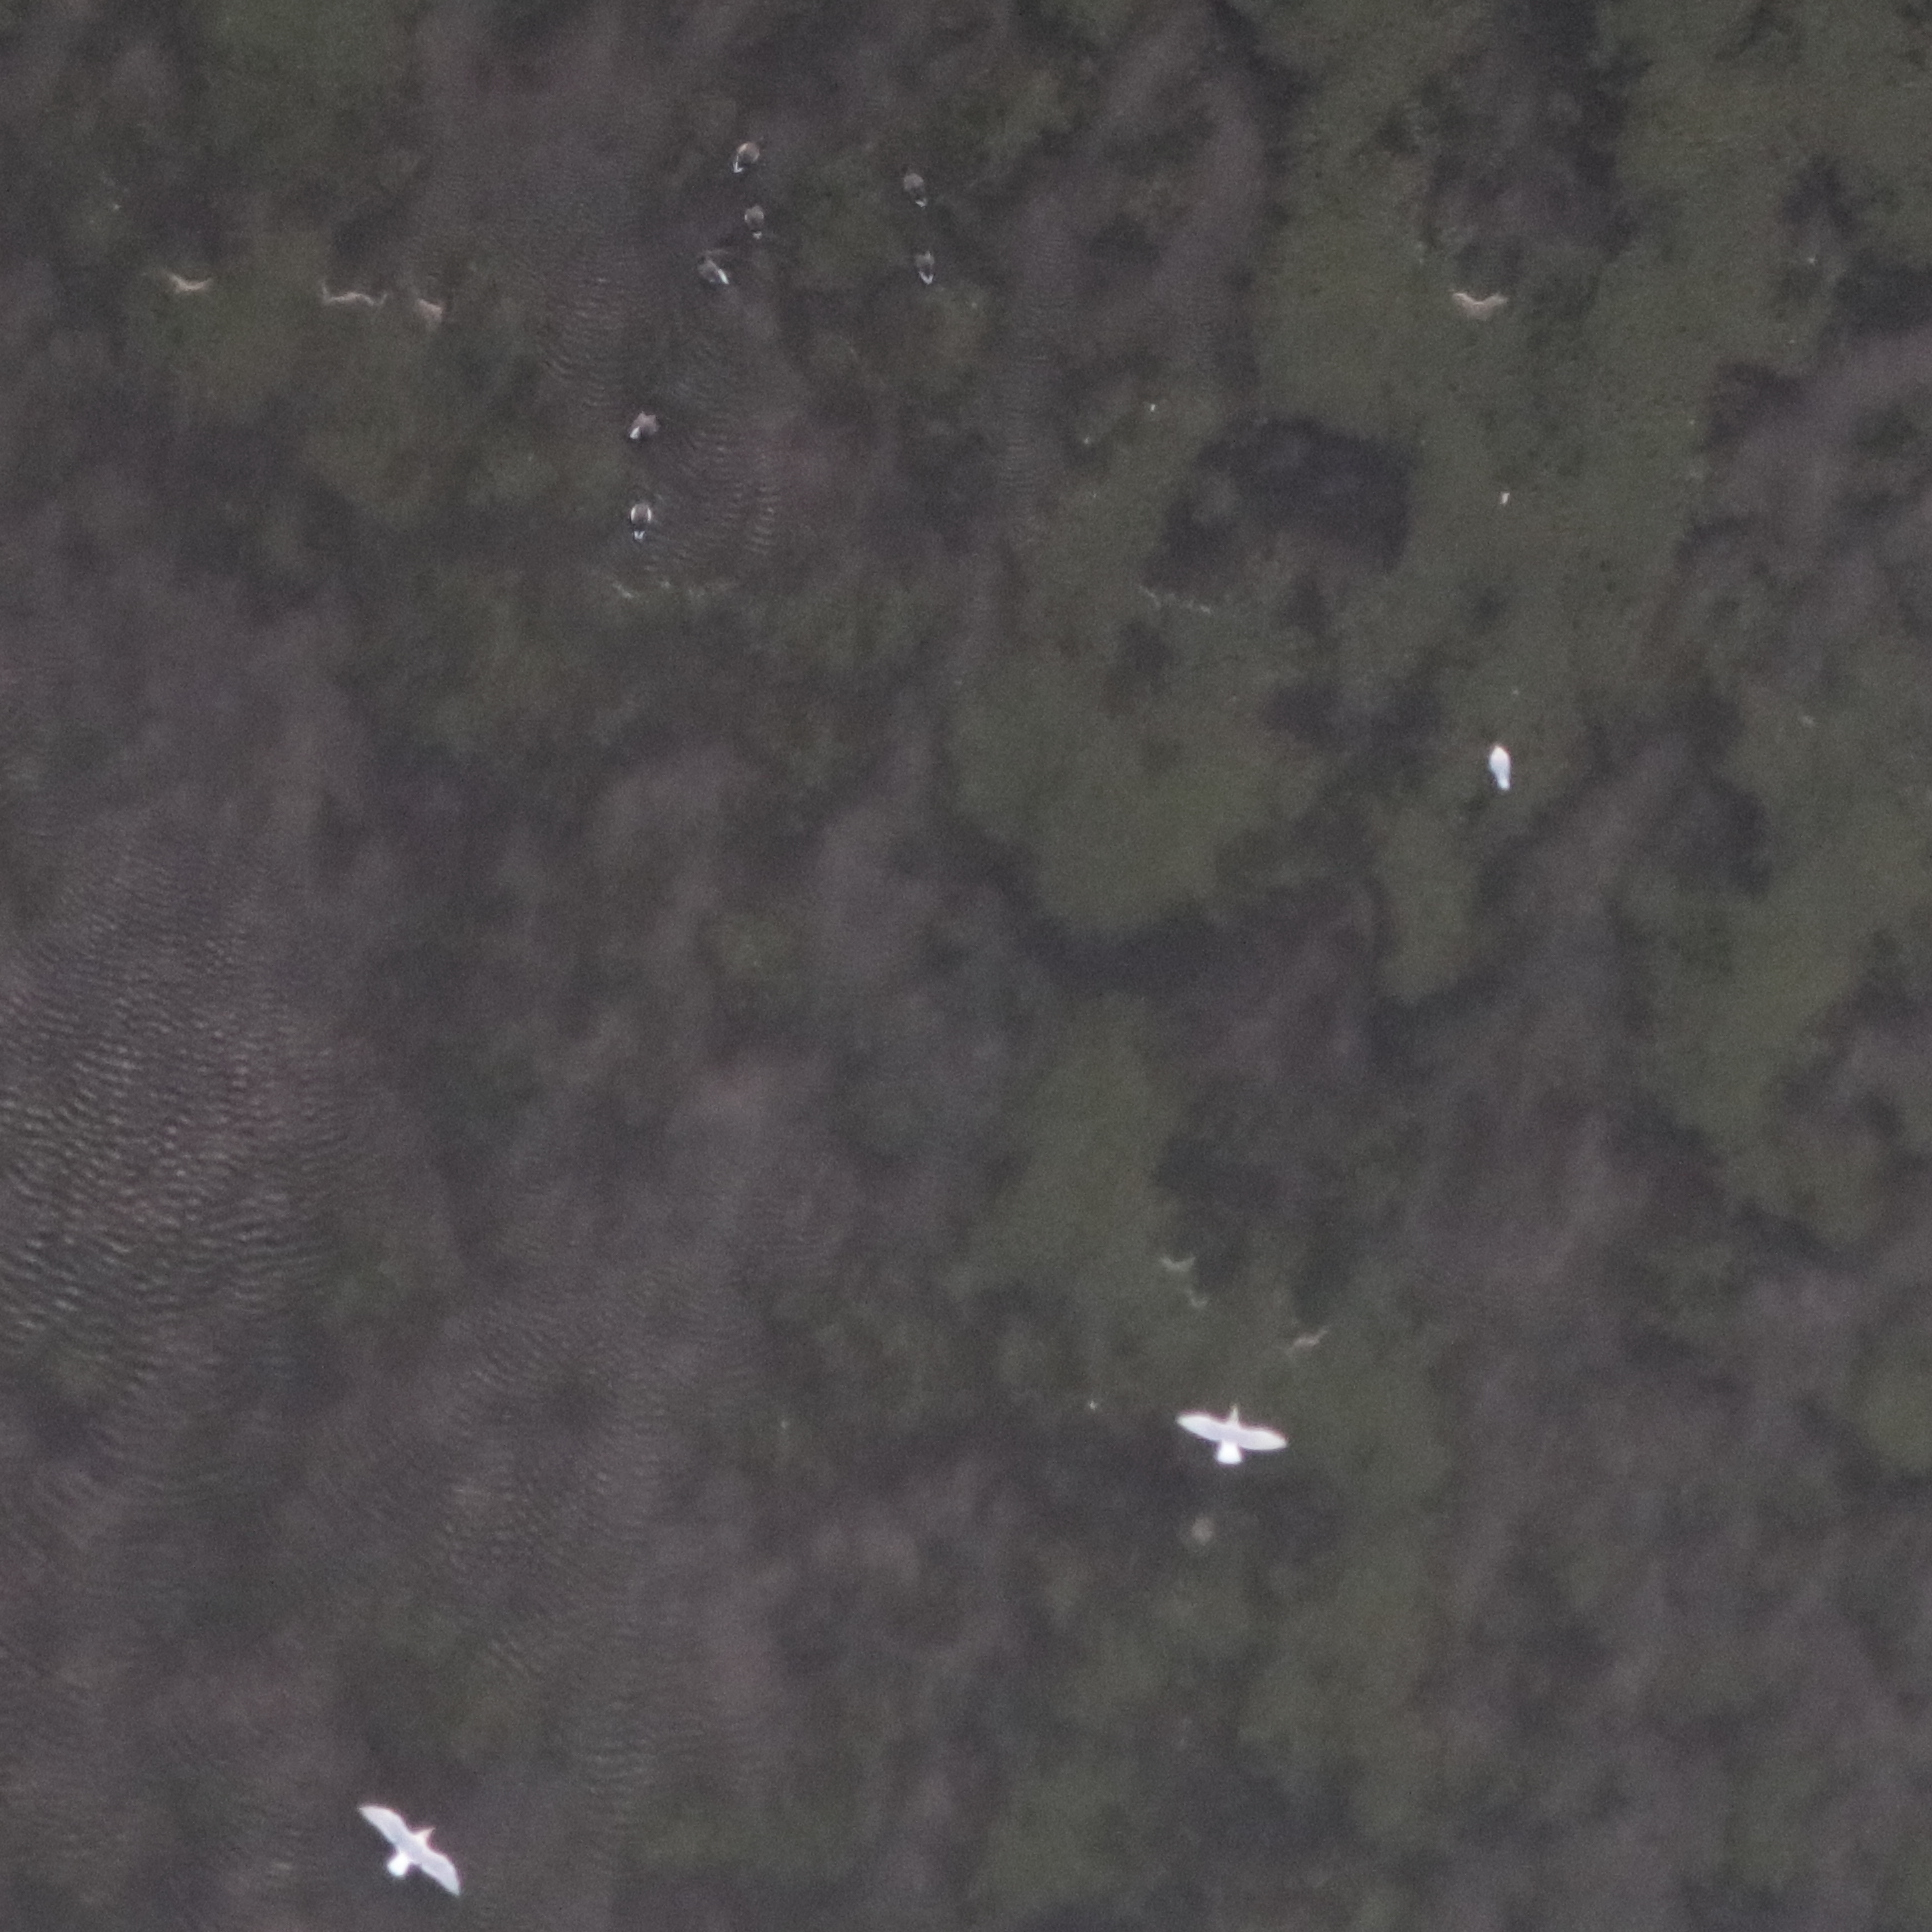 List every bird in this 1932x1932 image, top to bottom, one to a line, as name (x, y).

brant (747, 156)
brant (918, 190)
brant (756, 217)
brant (926, 263)
brant (709, 272)
brant (645, 426)
brant (641, 515)
gull (1497, 759)
gull (1228, 1443)
gull (413, 1850)